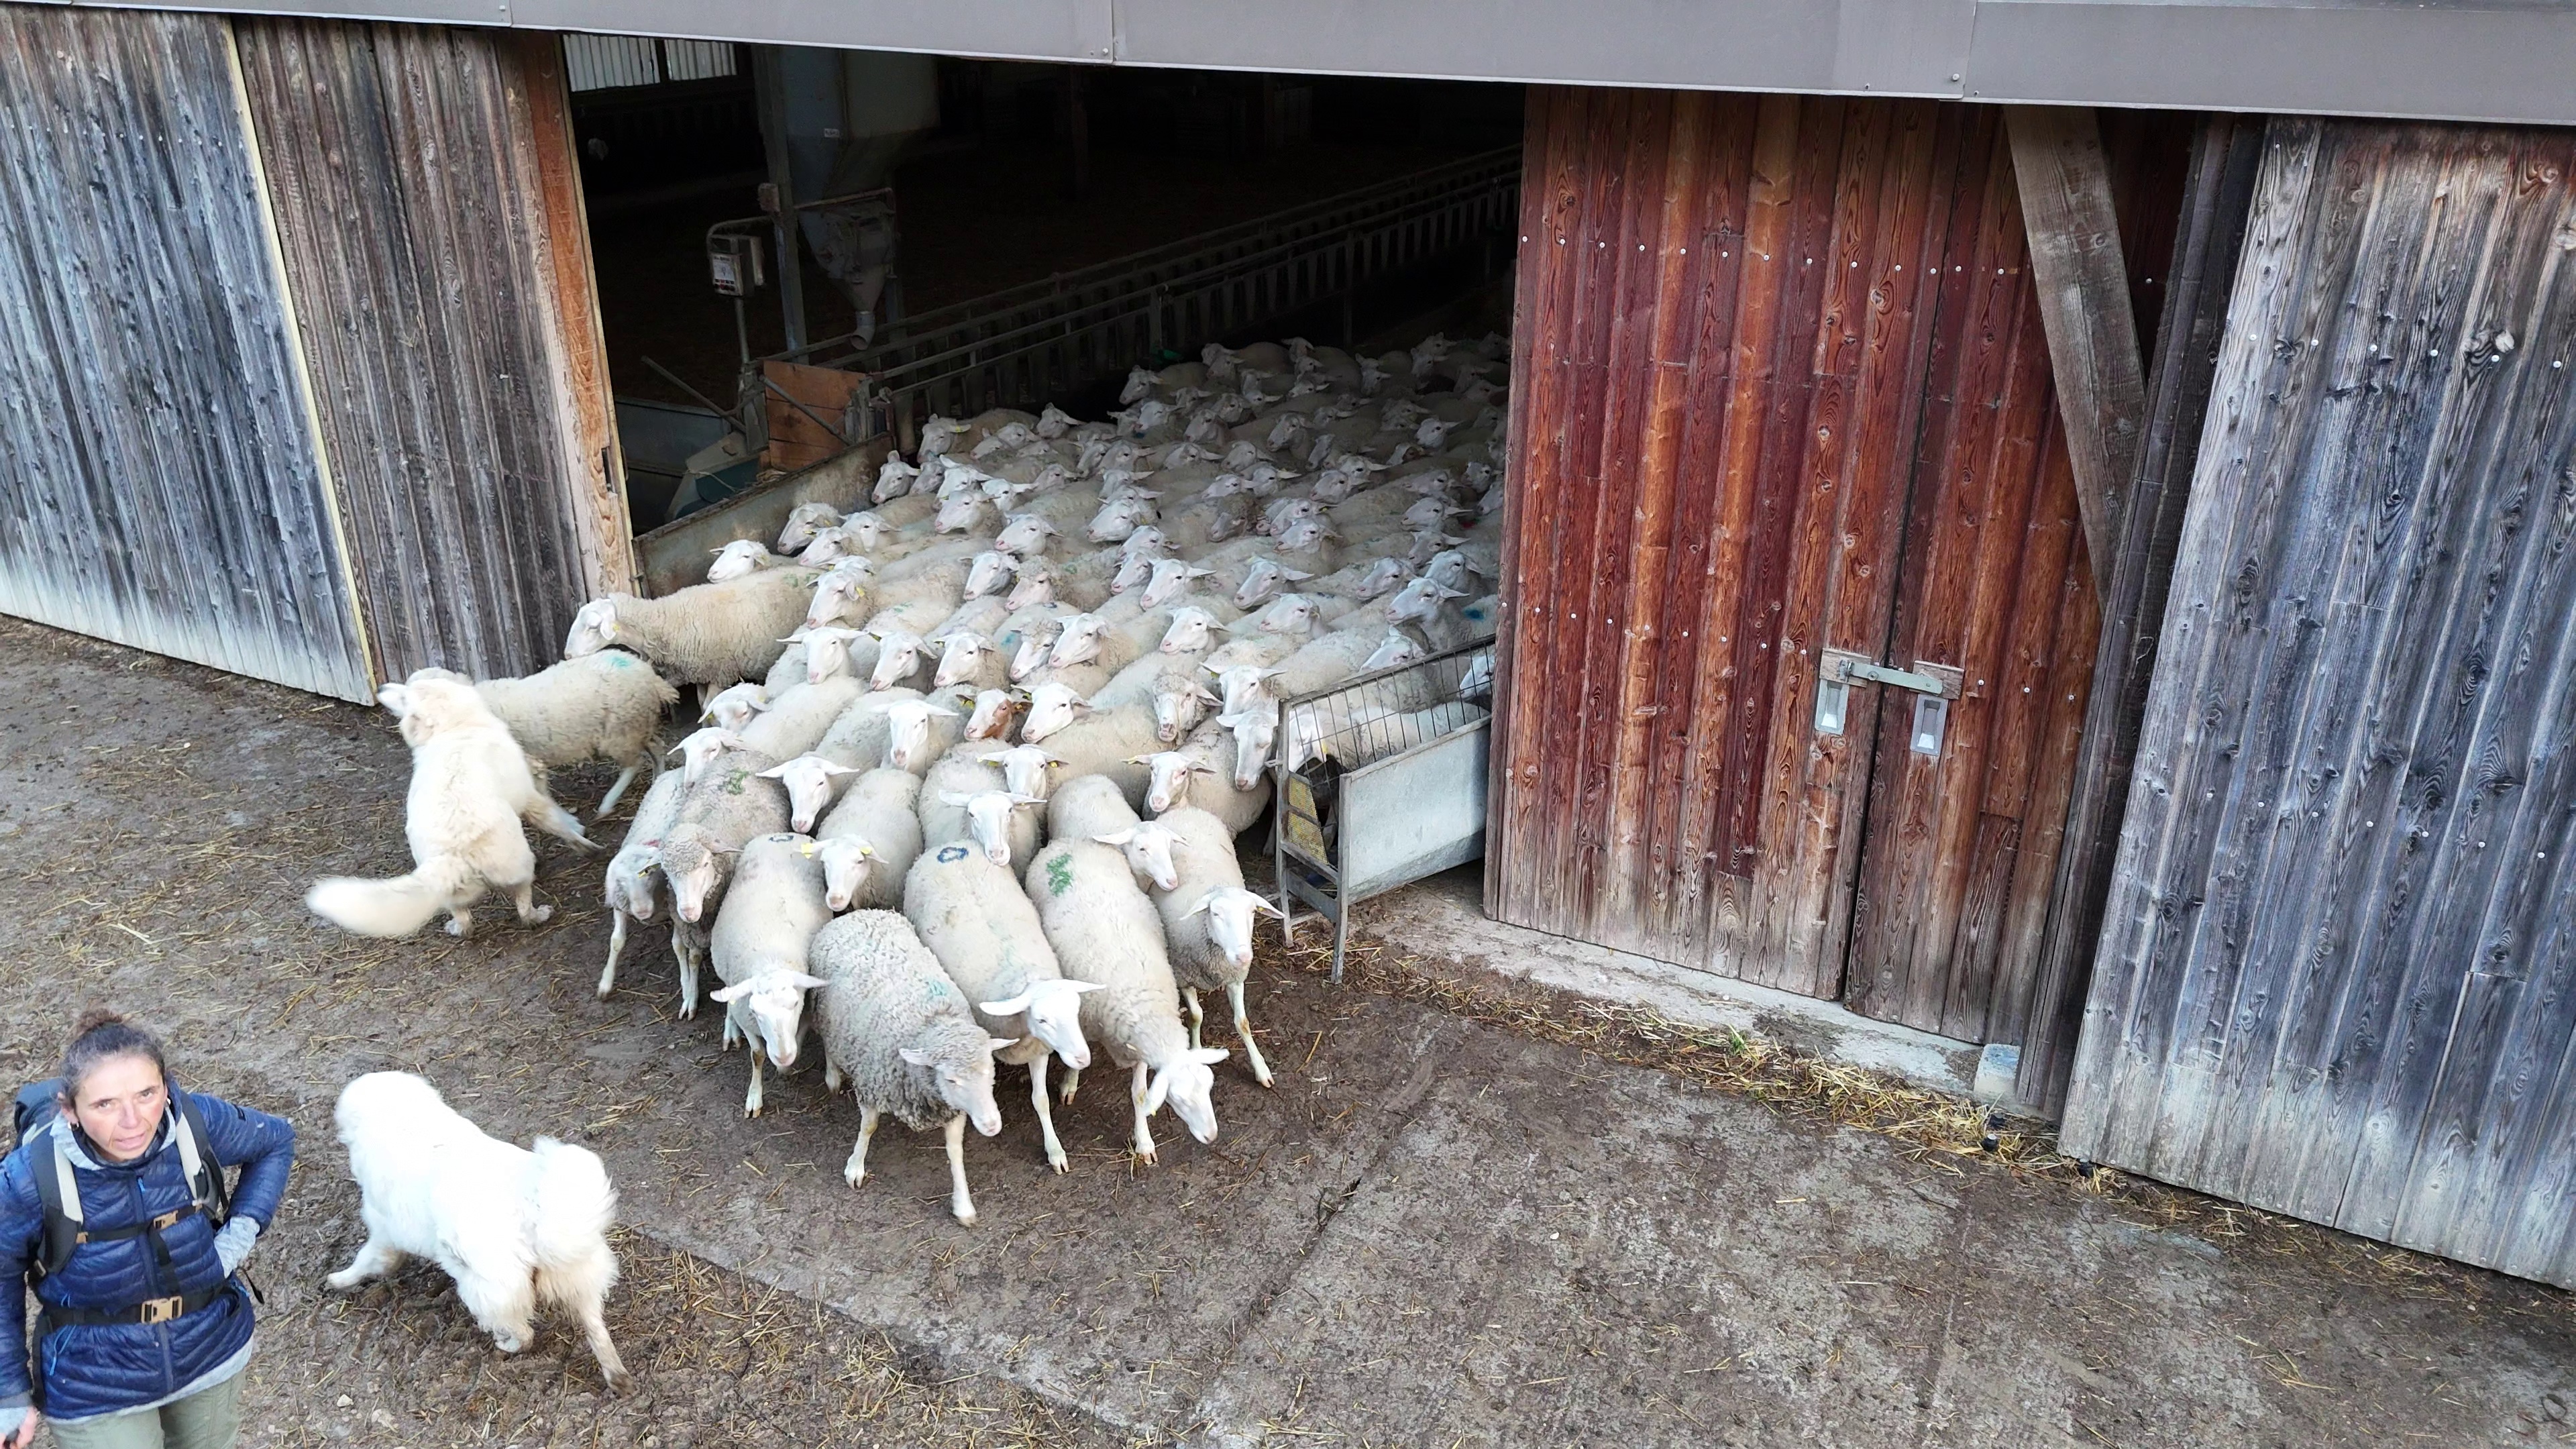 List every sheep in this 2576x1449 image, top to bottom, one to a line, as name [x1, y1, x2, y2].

sheep [1414, 333, 1497, 357]
sheep [1284, 335, 1366, 362]
sheep [1196, 342, 1279, 361]
sheep [1404, 348, 1507, 383]
sheep [1206, 353, 1297, 390]
sheep [1293, 356, 1358, 392]
sheep [1448, 358, 1512, 398]
sheep [1118, 364, 1208, 404]
sheep [1235, 364, 1276, 399]
sheep [1359, 367, 1415, 395]
sheep [1283, 371, 1328, 399]
sheep [1459, 380, 1519, 407]
sheep [1166, 383, 1210, 418]
sheep [1241, 384, 1278, 409]
sheep [1328, 391, 1376, 417]
sheep [1209, 392, 1252, 425]
sheep [1379, 393, 1425, 435]
sheep [1030, 399, 1113, 435]
sheep [1134, 401, 1192, 439]
sheep [1308, 404, 1358, 432]
sheep [911, 407, 1041, 461]
sheep [1107, 407, 1148, 442]
sheep [1181, 409, 1286, 446]
sheep [1265, 409, 1384, 477]
sheep [1414, 417, 1476, 454]
sheep [991, 421, 1038, 453]
sheep [1318, 430, 1415, 474]
sheep [969, 431, 1023, 468]
sheep [1306, 433, 1346, 469]
sheep [1068, 435, 1121, 477]
sheep [1101, 438, 1153, 476]
sheep [1161, 440, 1227, 471]
sheep [1222, 440, 1277, 475]
sheep [1387, 441, 1448, 487]
sheep [871, 451, 928, 501]
sheep [935, 453, 1080, 505]
sheep [913, 453, 1001, 491]
sheep [1331, 457, 1437, 496]
sheep [1458, 457, 1499, 487]
sheep [1310, 458, 1442, 505]
sheep [1034, 463, 1093, 490]
sheep [1248, 463, 1329, 494]
sheep [1096, 466, 1213, 501]
sheep [1405, 470, 1459, 511]
sheep [1203, 470, 1272, 503]
sheep [981, 476, 1109, 512]
sheep [935, 484, 1104, 528]
sheep [1269, 486, 1420, 531]
sheep [1102, 487, 1214, 515]
sheep [777, 492, 938, 549]
sheep [1252, 493, 1301, 543]
sheep [1209, 497, 1269, 544]
sheep [1400, 498, 1501, 539]
sheep [1087, 501, 1218, 543]
sheep [837, 509, 940, 550]
sheep [994, 513, 1114, 559]
sheep [1271, 518, 1410, 558]
sheep [799, 526, 972, 569]
sheep [1121, 526, 1262, 568]
sheep [1405, 527, 1497, 568]
sheep [1113, 538, 1292, 596]
sheep [706, 539, 798, 579]
sheep [1425, 551, 1489, 607]
sheep [1140, 553, 1331, 608]
sheep [824, 553, 992, 588]
sheep [959, 554, 1023, 602]
sheep [1234, 555, 1390, 609]
sheep [1004, 555, 1121, 614]
sheep [1355, 556, 1428, 601]
sheep [799, 561, 974, 625]
sheep [565, 565, 835, 676]
sheep [1380, 576, 1498, 651]
sheep [1011, 587, 1148, 677]
sheep [1257, 592, 1429, 642]
sheep [868, 594, 1008, 689]
sheep [1157, 597, 1296, 656]
sheep [1046, 597, 1245, 674]
sheep [775, 600, 955, 682]
sheep [932, 604, 1051, 688]
sheep [696, 621, 847, 730]
sheep [1356, 625, 1492, 694]
sheep [1203, 627, 1391, 706]
sheep [1216, 630, 1377, 729]
sheep [1134, 636, 1312, 743]
sheep [467, 650, 677, 814]
sheep [1010, 651, 1199, 744]
sheep [962, 665, 1111, 740]
sheep [1214, 672, 1439, 793]
sheep [667, 677, 871, 790]
sheep [871, 682, 980, 776]
sheep [755, 686, 925, 830]
sheep [1285, 698, 1495, 772]
sheep [983, 704, 1172, 814]
sheep [1120, 715, 1276, 843]
sheep [917, 738, 1040, 883]
sheep [638, 752, 792, 1020]
sheep [814, 763, 929, 912]
sheep [596, 767, 688, 999]
sheep [1046, 774, 1188, 895]
sheep [1146, 806, 1285, 1089]
sheep [710, 833, 836, 1118]
sheep [1025, 839, 1230, 1167]
sheep [901, 840, 1105, 1175]
sheep [809, 908, 1019, 1228]